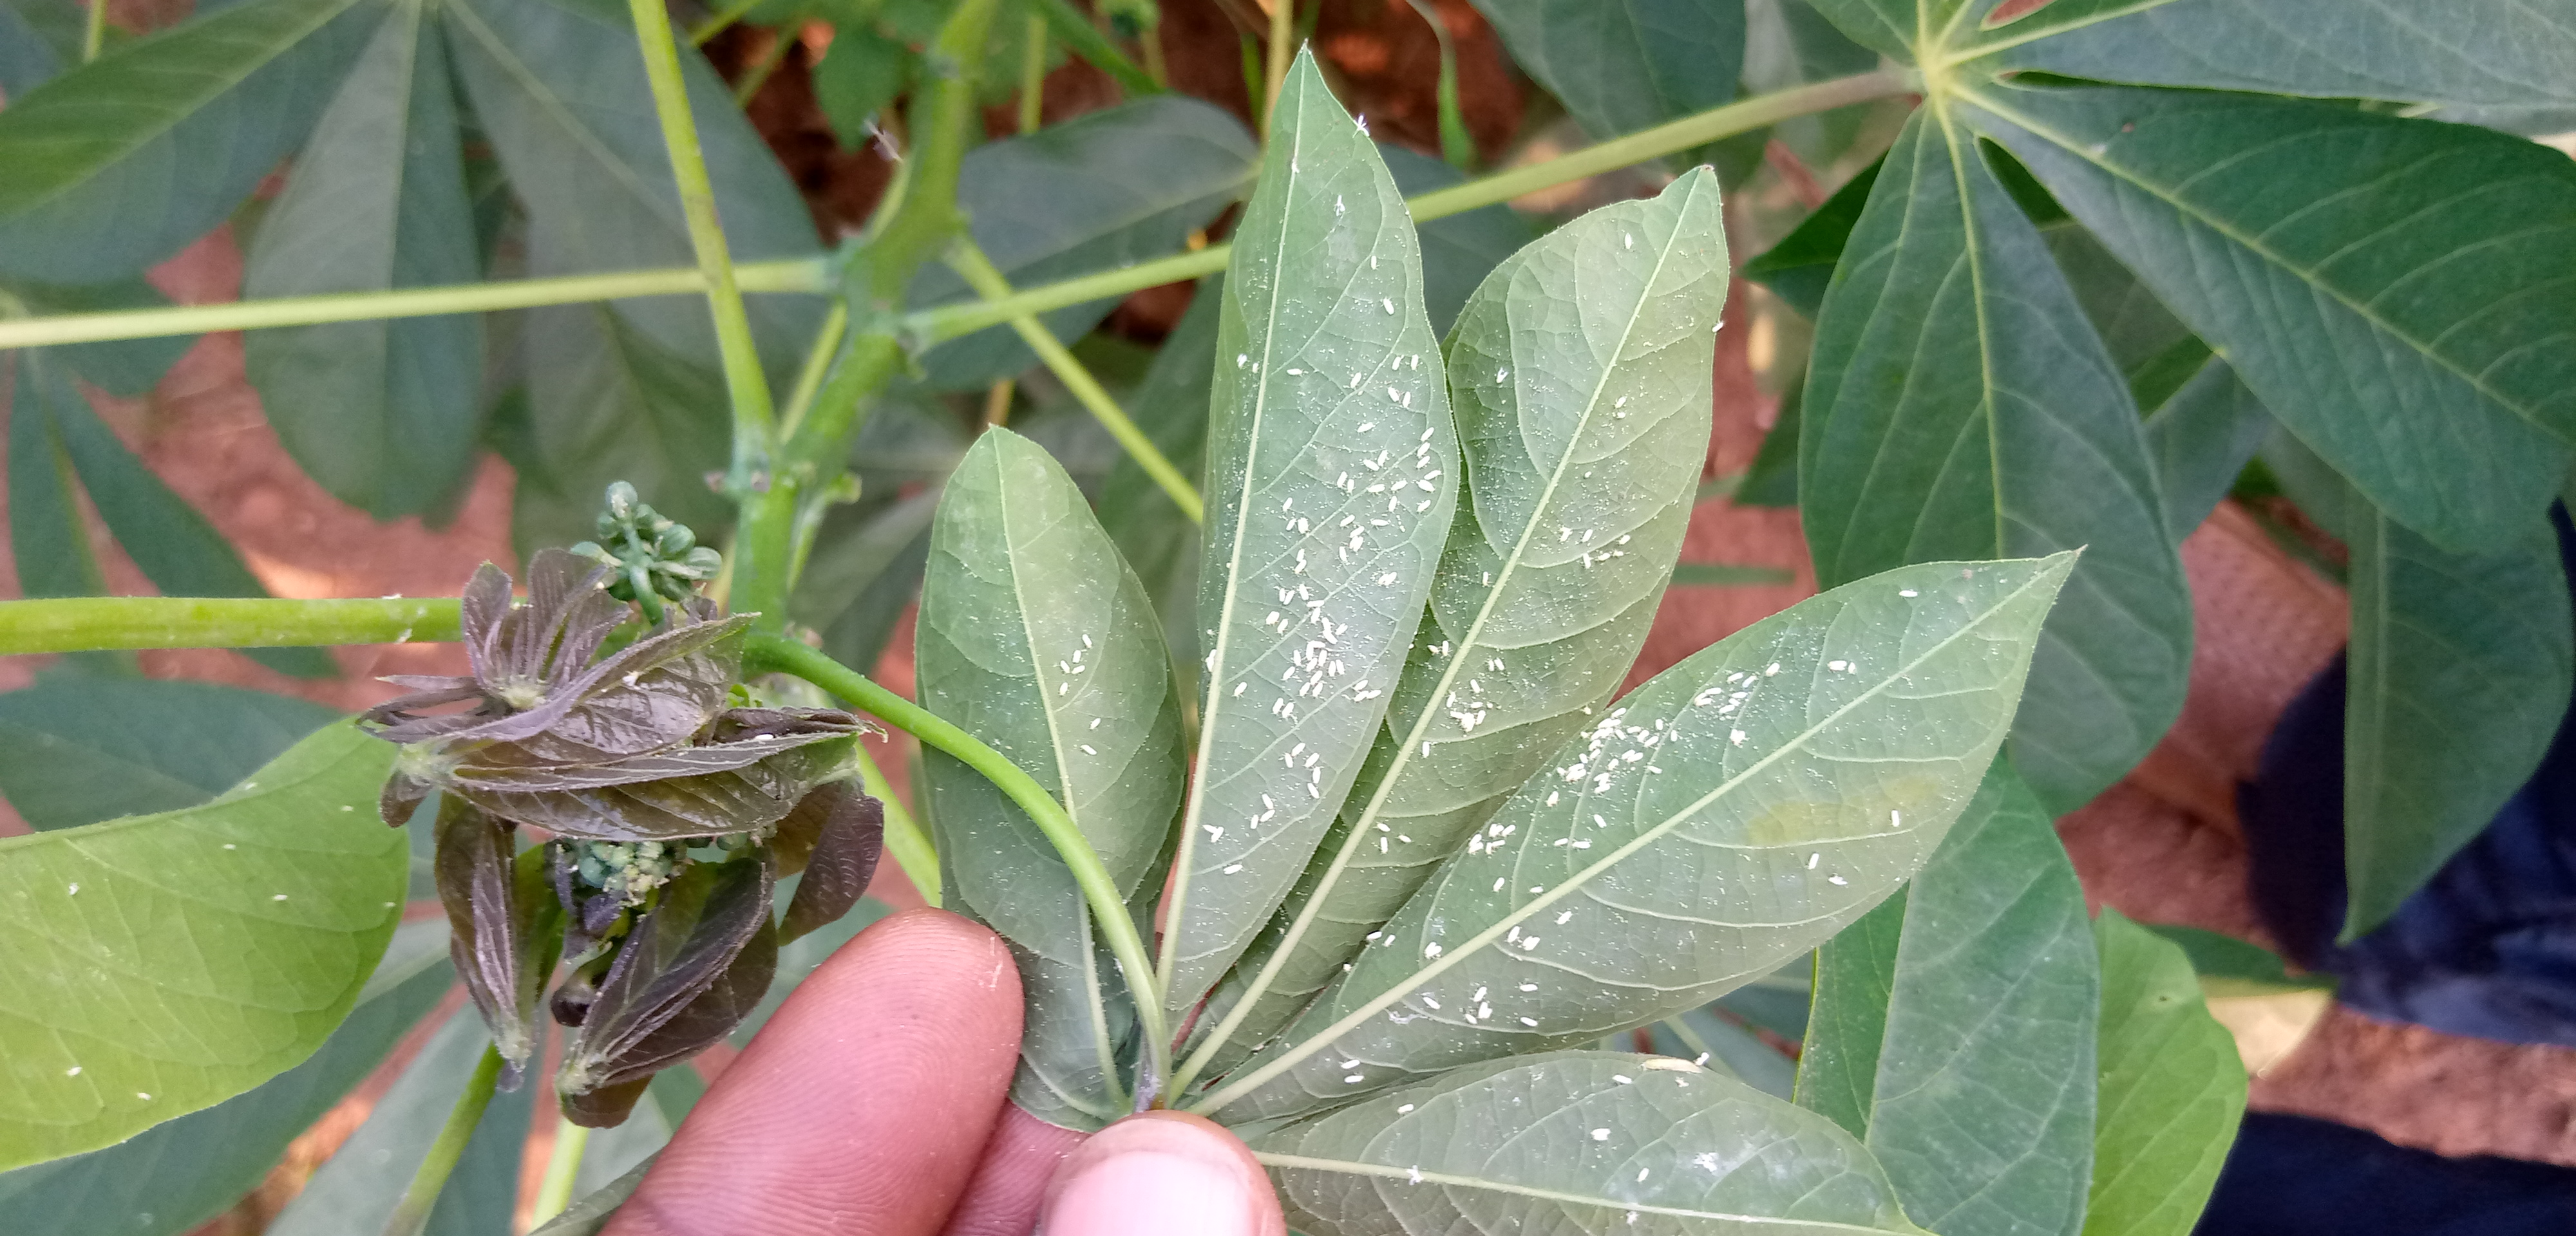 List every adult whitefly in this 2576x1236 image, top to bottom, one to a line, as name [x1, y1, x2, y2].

whitefly [1350, 111, 1372, 140]
whitefly [1331, 190, 1348, 218]
whitefly [1622, 229, 1634, 252]
whitefly [1367, 252, 1379, 270]
whitefly [1381, 296, 1399, 316]
whitefly [1709, 319, 1728, 335]
whitefly [1408, 353, 1421, 371]
whitefly [1238, 353, 1247, 370]
whitefly [1392, 354, 1405, 373]
whitefly [1251, 360, 1259, 374]
whitefly [1492, 365, 1513, 385]
whitefly [1282, 366, 1303, 378]
whitefly [1350, 371, 1363, 389]
whitefly [1387, 385, 1400, 403]
whitefly [1401, 389, 1412, 409]
whitefly [1613, 394, 1629, 409]
whitefly [1615, 409, 1629, 421]
whitefly [1355, 421, 1375, 432]
whitefly [1420, 425, 1435, 441]
whitefly [1417, 441, 1432, 457]
whitefly [1377, 449, 1390, 467]
whitefly [1416, 454, 1430, 469]
whitefly [1362, 458, 1380, 471]
whitefly [1423, 468, 1443, 482]
whitefly [1582, 469, 1594, 480]
whitefly [1336, 469, 1349, 488]
whitefly [1347, 478, 1356, 496]
whitefly [1390, 478, 1406, 491]
whitefly [1417, 478, 1436, 493]
whitefly [1363, 482, 1385, 494]
whitefly [1388, 492, 1396, 513]
whitefly [1282, 494, 1294, 511]
whitefly [1416, 499, 1431, 513]
whitefly [1225, 500, 1234, 511]
whitefly [1340, 513, 1356, 529]
whitefly [1302, 516, 1310, 532]
whitefly [1285, 517, 1296, 531]
whitefly [1297, 518, 1305, 534]
whitefly [1369, 518, 1390, 527]
whitefly [1349, 525, 1366, 538]
whitefly [1557, 525, 1572, 532]
whitefly [1579, 526, 1594, 544]
whitefly [1559, 531, 1570, 543]
whitefly [1616, 531, 1632, 547]
whitefly [1349, 536, 1359, 550]
whitefly [1353, 536, 1364, 553]
whitefly [1338, 545, 1349, 563]
whitefly [1296, 547, 1305, 561]
whitefly [1613, 548, 1625, 559]
whitefly [1596, 550, 1611, 561]
whitefly [1582, 551, 1593, 573]
whitefly [1294, 559, 1307, 574]
whitefly [1481, 568, 1488, 589]
whitefly [1385, 571, 1398, 586]
whitefly [1378, 572, 1390, 585]
whitefly [595, 578, 608, 592]
whitefly [1298, 583, 1312, 600]
whitefly [1278, 586, 1285, 601]
whitefly [1894, 587, 1921, 601]
whitefly [1283, 588, 1296, 605]
whitefly [1305, 599, 1325, 606]
whitefly [510, 600, 522, 612]
whitefly [1311, 606, 1321, 623]
whitefly [1320, 615, 1334, 631]
whitefly [1276, 617, 1289, 633]
whitefly [1336, 623, 1349, 635]
whitefly [1204, 626, 1215, 636]
whitefly [1322, 630, 1339, 646]
whitefly [1081, 632, 1094, 649]
whitefly [1439, 639, 1452, 657]
whitefly [1307, 640, 1327, 648]
whitefly [1425, 642, 1439, 655]
whitefly [1306, 646, 1314, 660]
whitefly [1208, 647, 1217, 657]
whitefly [1318, 647, 1327, 666]
whitefly [1291, 648, 1303, 668]
whitefly [1071, 649, 1083, 665]
whitefly [1205, 655, 1215, 673]
whitefly [1493, 655, 1507, 671]
whitefly [1306, 657, 1320, 671]
whitefly [1335, 657, 1347, 675]
whitefly [1484, 657, 1496, 673]
whitefly [1059, 659, 1071, 677]
whitefly [1846, 659, 1857, 674]
whitefly [1327, 659, 1337, 677]
whitefly [1826, 659, 1848, 666]
whitefly [1763, 660, 1781, 678]
whitefly [1071, 663, 1088, 676]
whitefly [1280, 664, 1296, 682]
whitefly [1830, 665, 1846, 671]
whitefly [622, 667, 643, 686]
whitefly [1311, 669, 1324, 683]
whitefly [1727, 671, 1743, 684]
whitefly [1741, 673, 1757, 689]
whitefly [1468, 677, 1482, 693]
whitefly [1353, 678, 1368, 691]
whitefly [1056, 680, 1074, 698]
whitefly [1231, 680, 1250, 698]
whitefly [1299, 681, 1312, 697]
whitefly [1312, 681, 1325, 697]
whitefly [1705, 686, 1722, 695]
whitefly [1354, 689, 1368, 702]
whitefly [1368, 689, 1384, 699]
whitefly [1444, 690, 1457, 709]
whitefly [1730, 691, 1748, 699]
whitefly [1695, 691, 1707, 703]
whitefly [1271, 696, 1285, 715]
whitefly [1696, 696, 1712, 708]
whitefly [1727, 697, 1742, 706]
whitefly [1468, 699, 1484, 709]
whitefly [1281, 701, 1295, 720]
whitefly [1718, 704, 1737, 715]
whitefly [1582, 704, 1593, 716]
whitefly [1611, 706, 1627, 718]
whitefly [1475, 708, 1487, 725]
whitefly [1447, 709, 1463, 720]
whitefly [1461, 712, 1475, 724]
whitefly [1087, 715, 1102, 732]
whitefly [1653, 715, 1665, 732]
whitefly [1466, 717, 1476, 732]
whitefly [1597, 717, 1611, 729]
whitefly [1606, 718, 1621, 726]
whitefly [1625, 725, 1644, 734]
whitefly [1602, 726, 1615, 738]
whitefly [1728, 727, 1736, 740]
whitefly [1589, 727, 1606, 741]
whitefly [1615, 727, 1629, 741]
whitefly [1670, 727, 1679, 742]
whitefly [1580, 729, 1589, 739]
whitefly [1636, 729, 1651, 744]
whitefly [1736, 729, 1747, 745]
whitefly [752, 730, 774, 742]
whitefly [1644, 734, 1660, 748]
whitefly [1420, 738, 1431, 760]
whitefly [1588, 738, 1603, 751]
whitefly [1291, 740, 1306, 756]
whitefly [1079, 742, 1099, 756]
whitefly [1589, 747, 1602, 762]
whitefly [1621, 749, 1636, 761]
whitefly [1304, 749, 1321, 767]
whitefly [1284, 751, 1294, 769]
whitefly [1577, 751, 1589, 764]
whitefly [1627, 751, 1645, 763]
whitefly [1608, 758, 1620, 771]
whitefly [1569, 762, 1586, 772]
whitefly [1647, 763, 1664, 776]
whitefly [1312, 764, 1321, 784]
whitefly [1556, 764, 1567, 777]
whitefly [1565, 769, 1578, 781]
whitefly [1575, 769, 1587, 782]
whitefly [1600, 772, 1610, 786]
whitefly [1593, 772, 1605, 783]
whitefly [244, 780, 260, 792]
whitefly [1306, 780, 1321, 800]
whitefly [1594, 783, 1611, 795]
whitefly [1540, 787, 1562, 809]
whitefly [1260, 792, 1277, 809]
whitefly [340, 802, 357, 815]
whitefly [1888, 805, 1902, 829]
whitefly [1260, 808, 1276, 823]
whitefly [1249, 810, 1260, 831]
whitefly [1591, 810, 1610, 831]
whitefly [1201, 821, 1217, 834]
whitefly [1375, 821, 1392, 833]
whitefly [1503, 822, 1517, 836]
whitefly [1488, 823, 1504, 836]
whitefly [1211, 825, 1225, 844]
whitefly [1397, 832, 1412, 845]
whitefly [1469, 832, 1482, 846]
whitefly [1378, 833, 1390, 856]
whitefly [1551, 836, 1567, 848]
whitefly [1571, 836, 1593, 851]
whitefly [1492, 839, 1506, 848]
whitefly [1485, 840, 1492, 857]
whitefly [1468, 841, 1485, 854]
whitefly [222, 842, 237, 852]
whitefly [1803, 850, 1821, 872]
whitefly [1222, 862, 1245, 876]
whitefly [569, 864, 582, 874]
whitefly [1825, 872, 1848, 886]
whitefly [1490, 876, 1505, 892]
whitefly [65, 879, 82, 898]
whitefly [1528, 883, 1545, 895]
whitefly [271, 890, 290, 903]
whitefly [381, 900, 399, 908]
whitefly [1552, 906, 1576, 925]
whitefly [1505, 923, 1522, 944]
whitefly [1361, 928, 1383, 942]
whitefly [1383, 932, 1396, 948]
whitefly [1425, 940, 1437, 953]
whitefly [1426, 944, 1443, 959]
whitefly [1341, 962, 1354, 973]
whitefly [1518, 980, 1540, 993]
whitefly [1473, 985, 1488, 1003]
whitefly [1420, 994, 1442, 1011]
whitefly [1478, 1000, 1489, 1018]
whitefly [1485, 1007, 1492, 1018]
whitefly [1463, 1011, 1479, 1026]
whitefly [1517, 1014, 1540, 1029]
whitefly [1693, 1051, 1710, 1066]
whitefly [1338, 1058, 1361, 1069]
whitefly [65, 1063, 84, 1078]
whitefly [1609, 1072, 1633, 1087]
whitefly [1342, 1073, 1365, 1085]
whitefly [1670, 1074, 1691, 1089]
whitefly [135, 1089, 153, 1103]
whitefly [1394, 1101, 1416, 1115]
whitefly [1589, 1125, 1612, 1135]
whitefly [1593, 1134, 1609, 1142]
whitefly [1403, 1162, 1427, 1186]
whitefly [1634, 1163, 1652, 1184]
whitefly [1622, 1208, 1642, 1227]